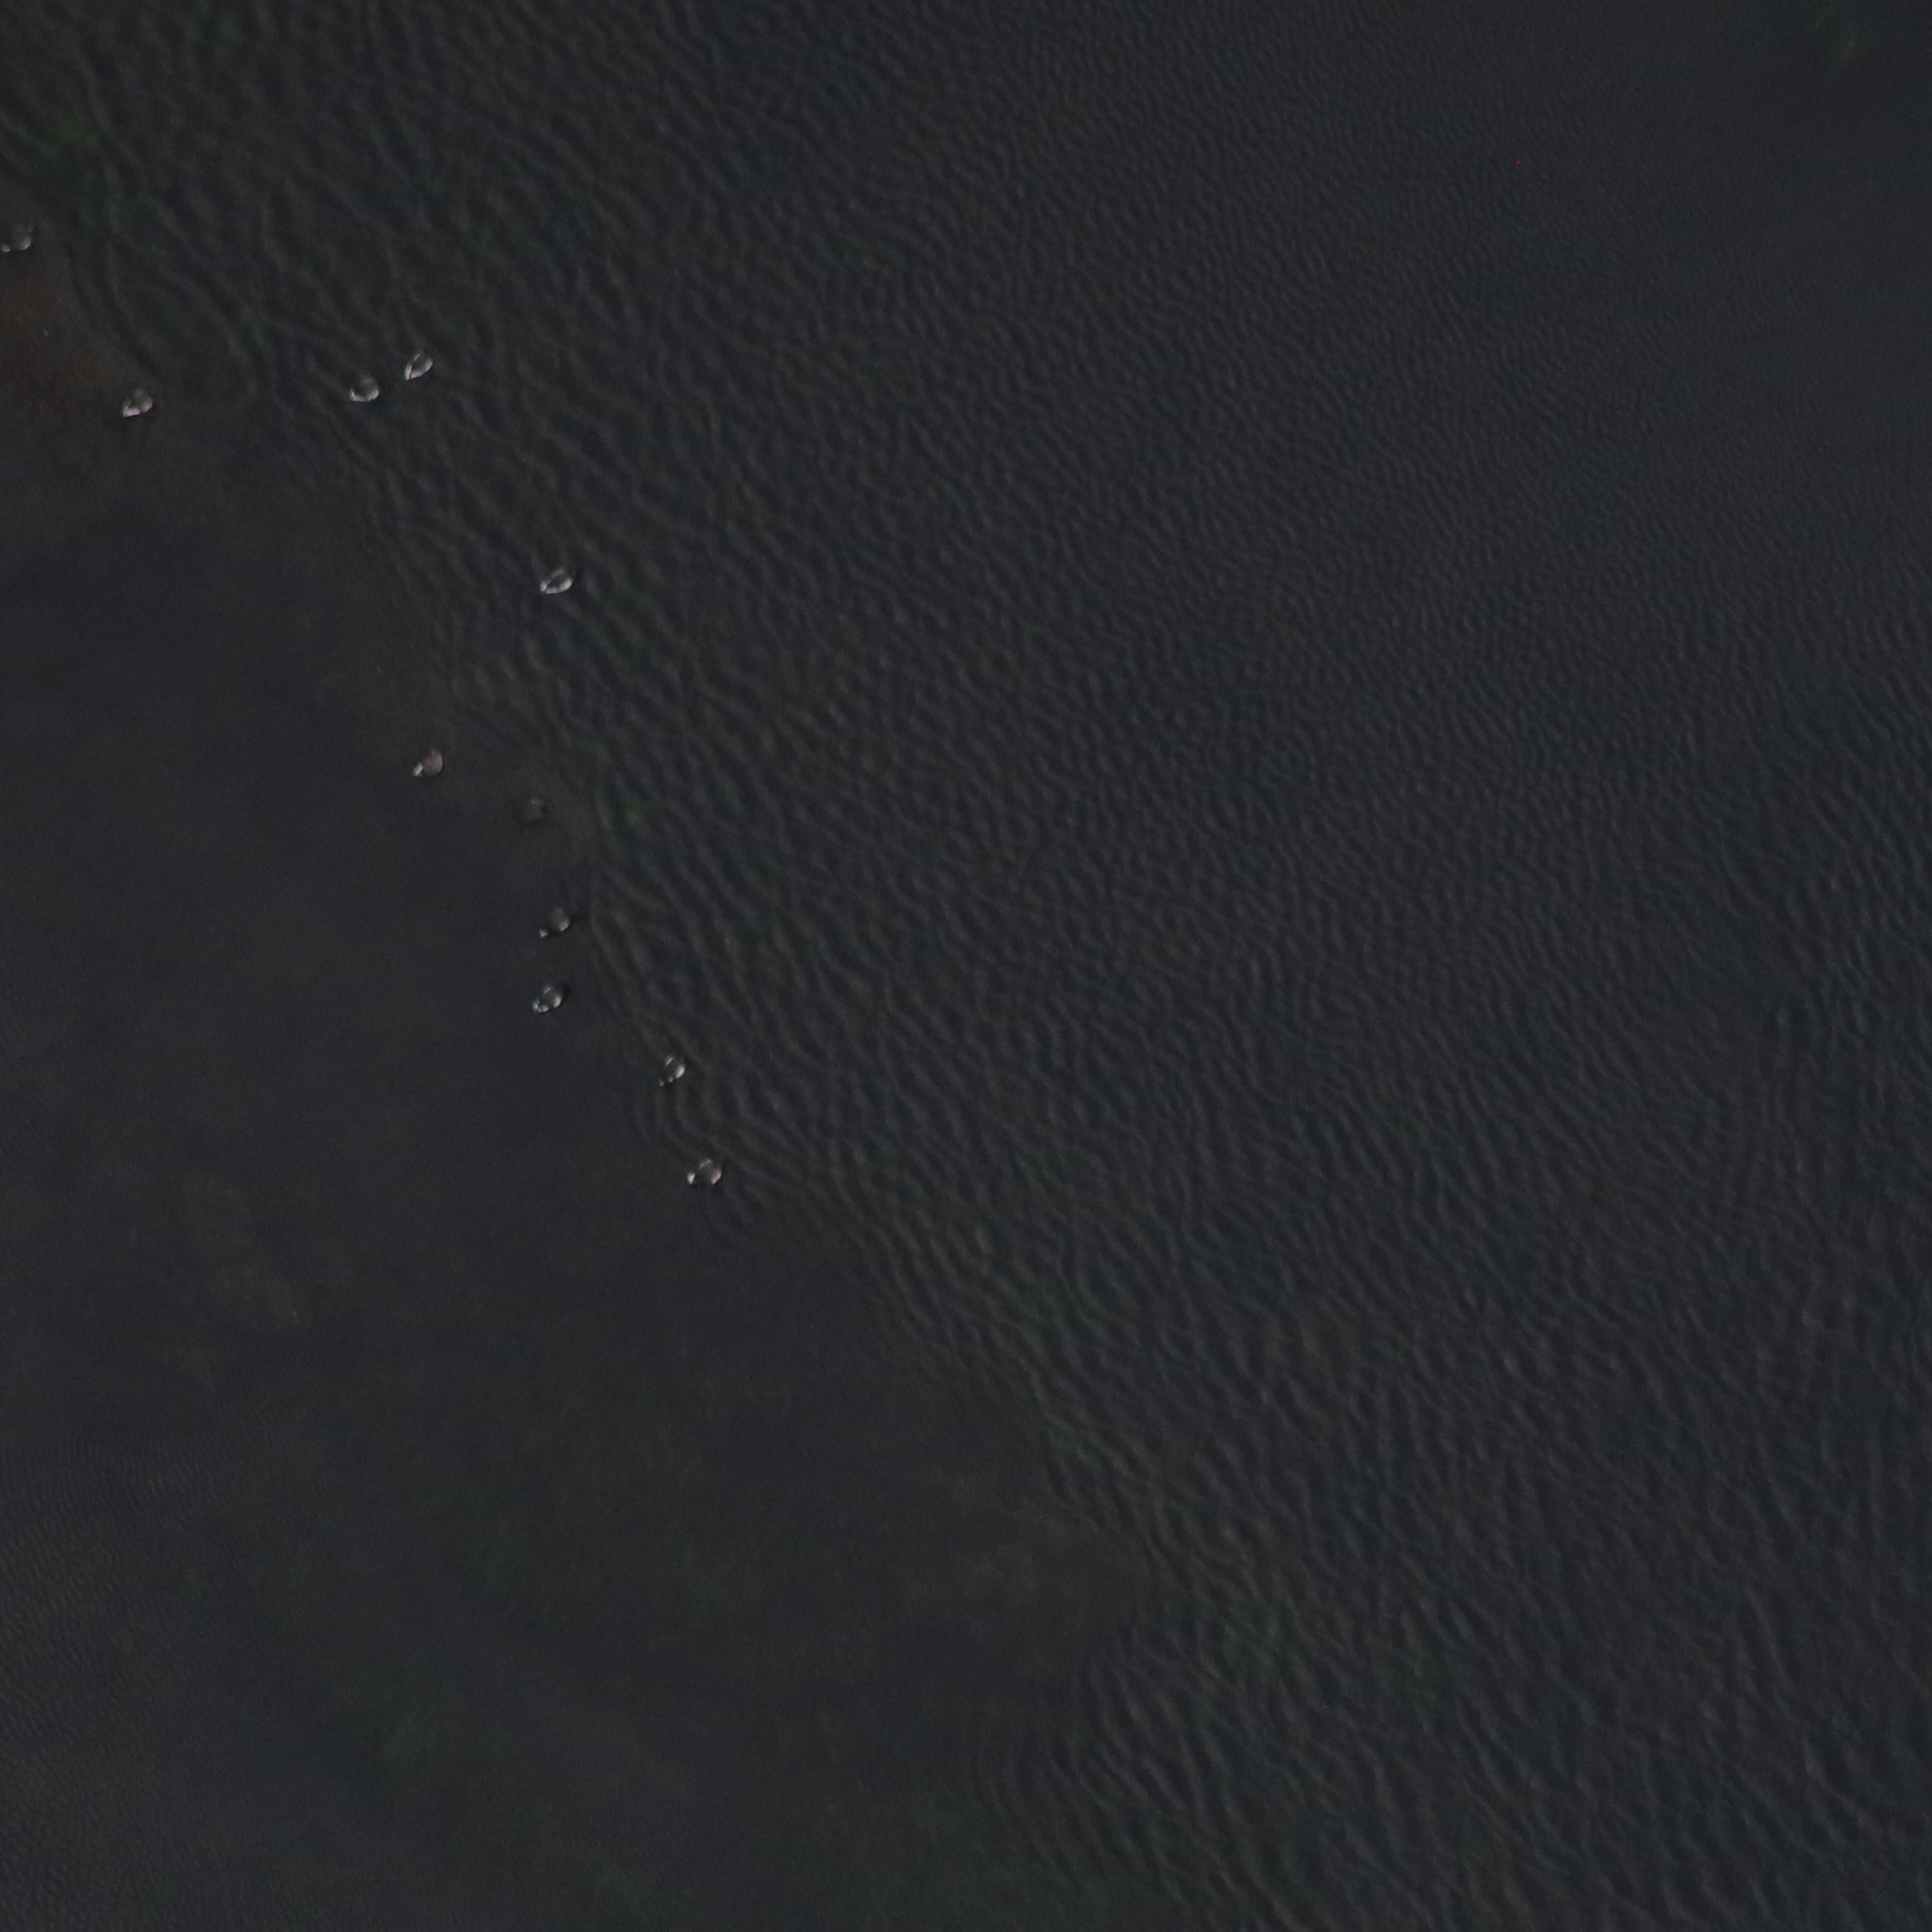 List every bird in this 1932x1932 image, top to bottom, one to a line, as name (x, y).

brant (24, 235)
brant (420, 363)
brant (363, 389)
brant (141, 400)
brant (559, 579)
brant (433, 765)
brant (527, 809)
brant (559, 921)
brant (553, 997)
brant (674, 1068)
brant (709, 1173)